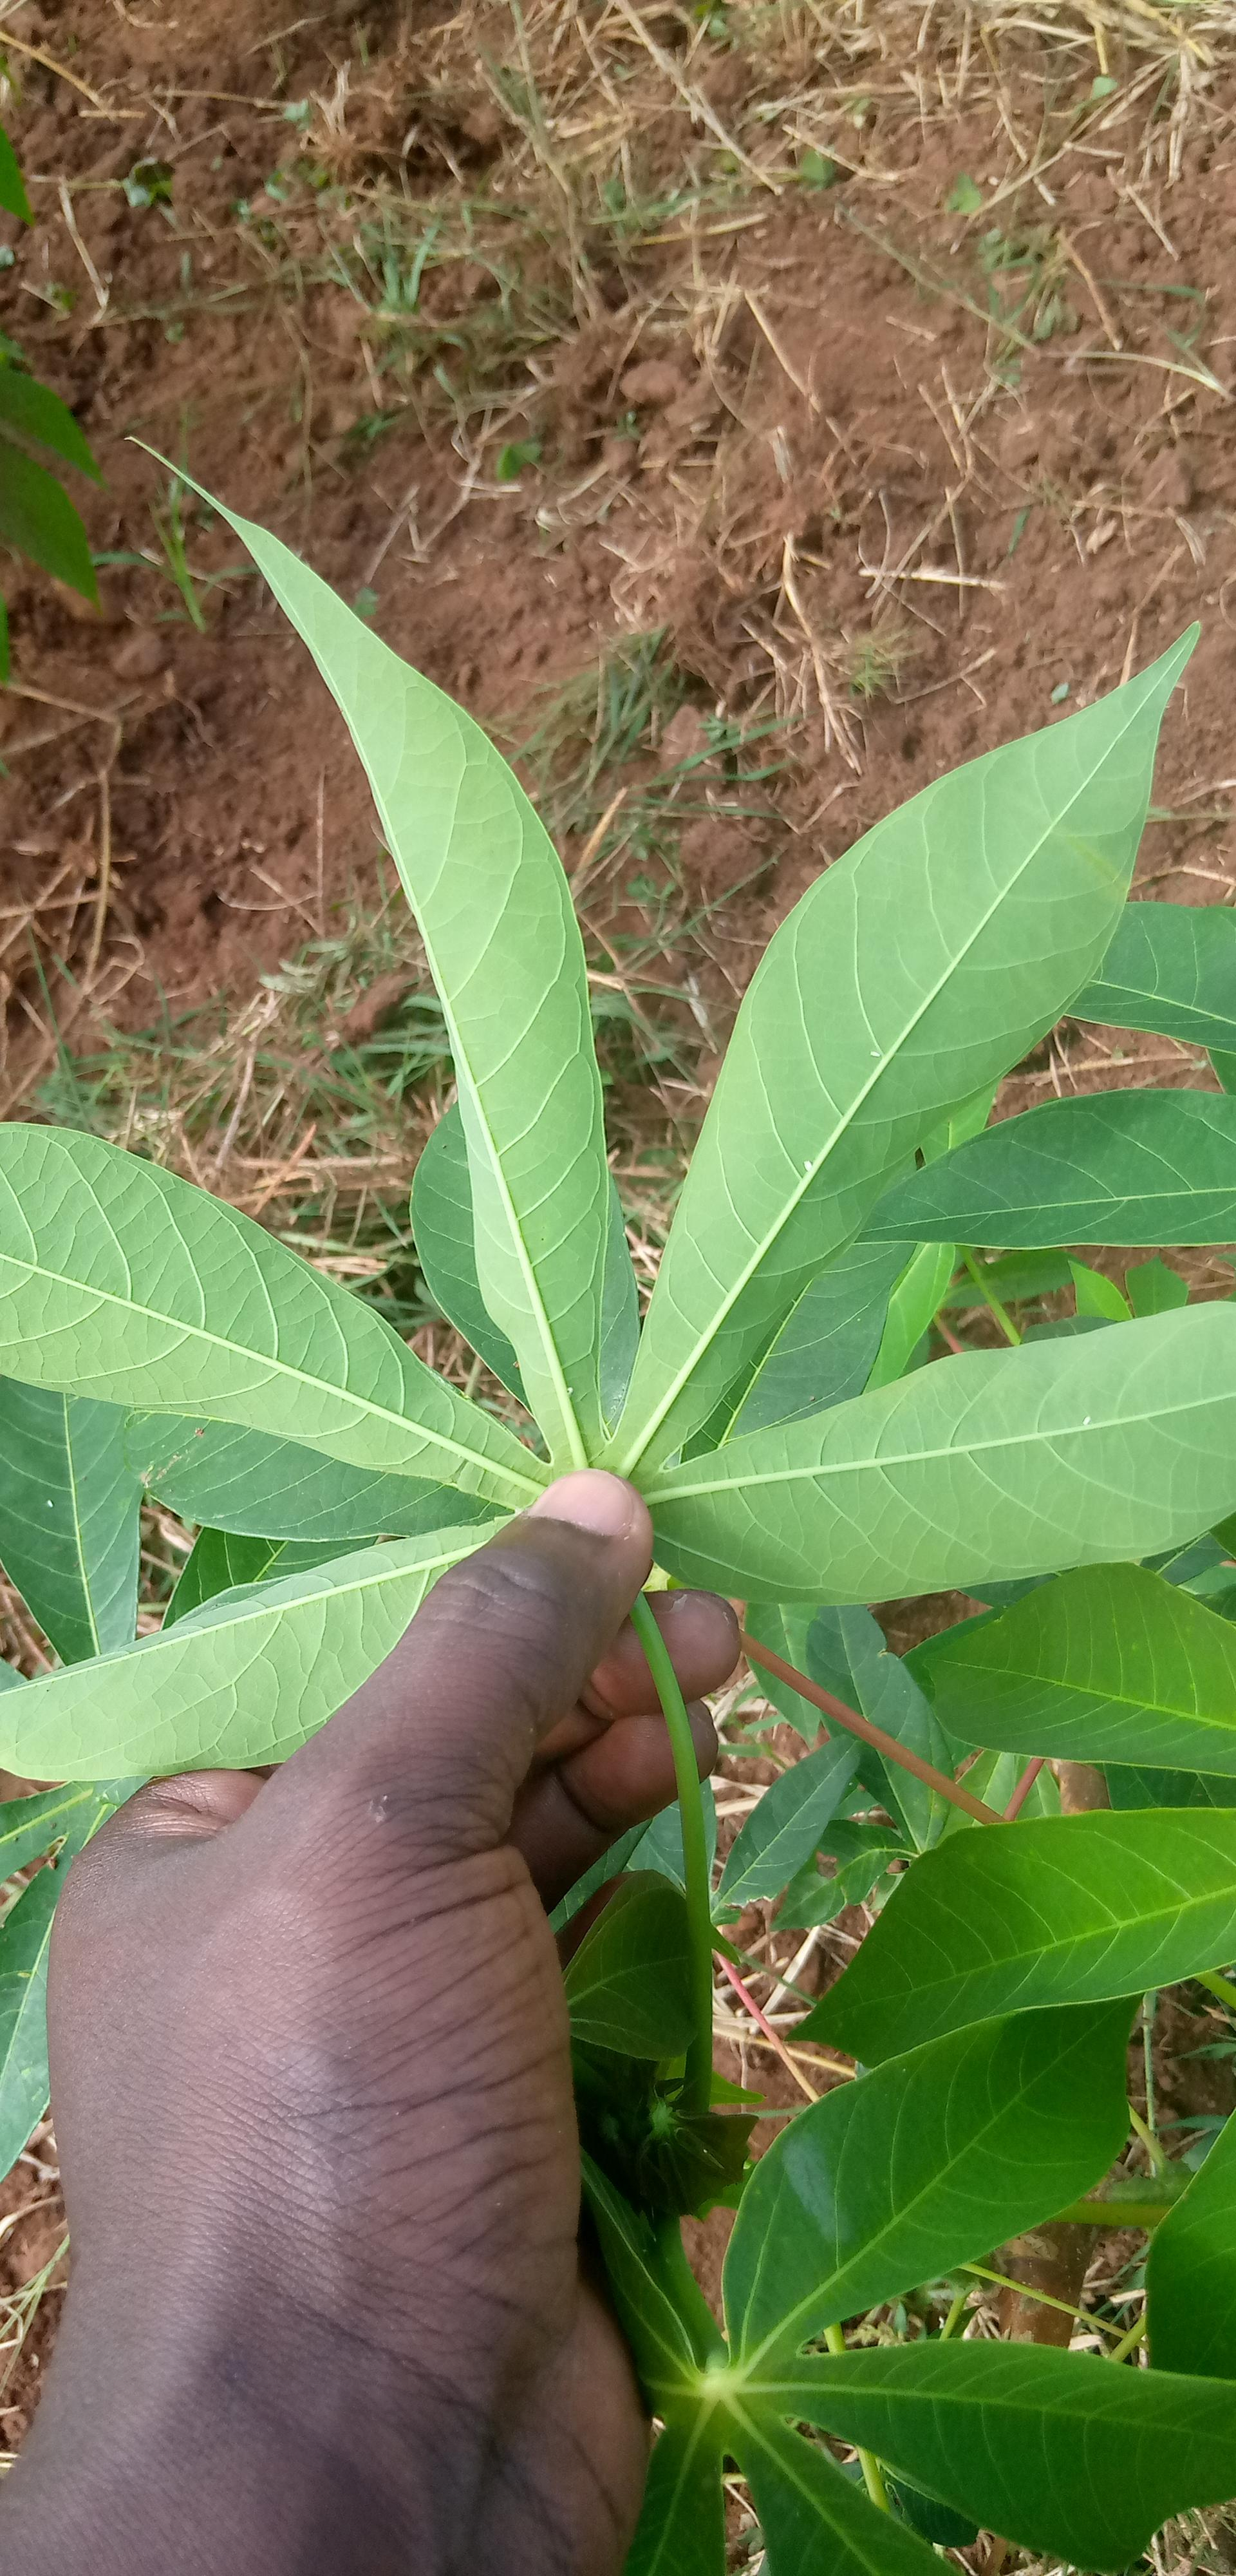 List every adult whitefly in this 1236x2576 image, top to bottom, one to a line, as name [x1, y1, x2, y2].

whitefly [868, 1048, 882, 1059]
whitefly [801, 1158, 816, 1173]
whitefly [1081, 1414, 1092, 1426]
whitefly [45, 1498, 55, 1510]